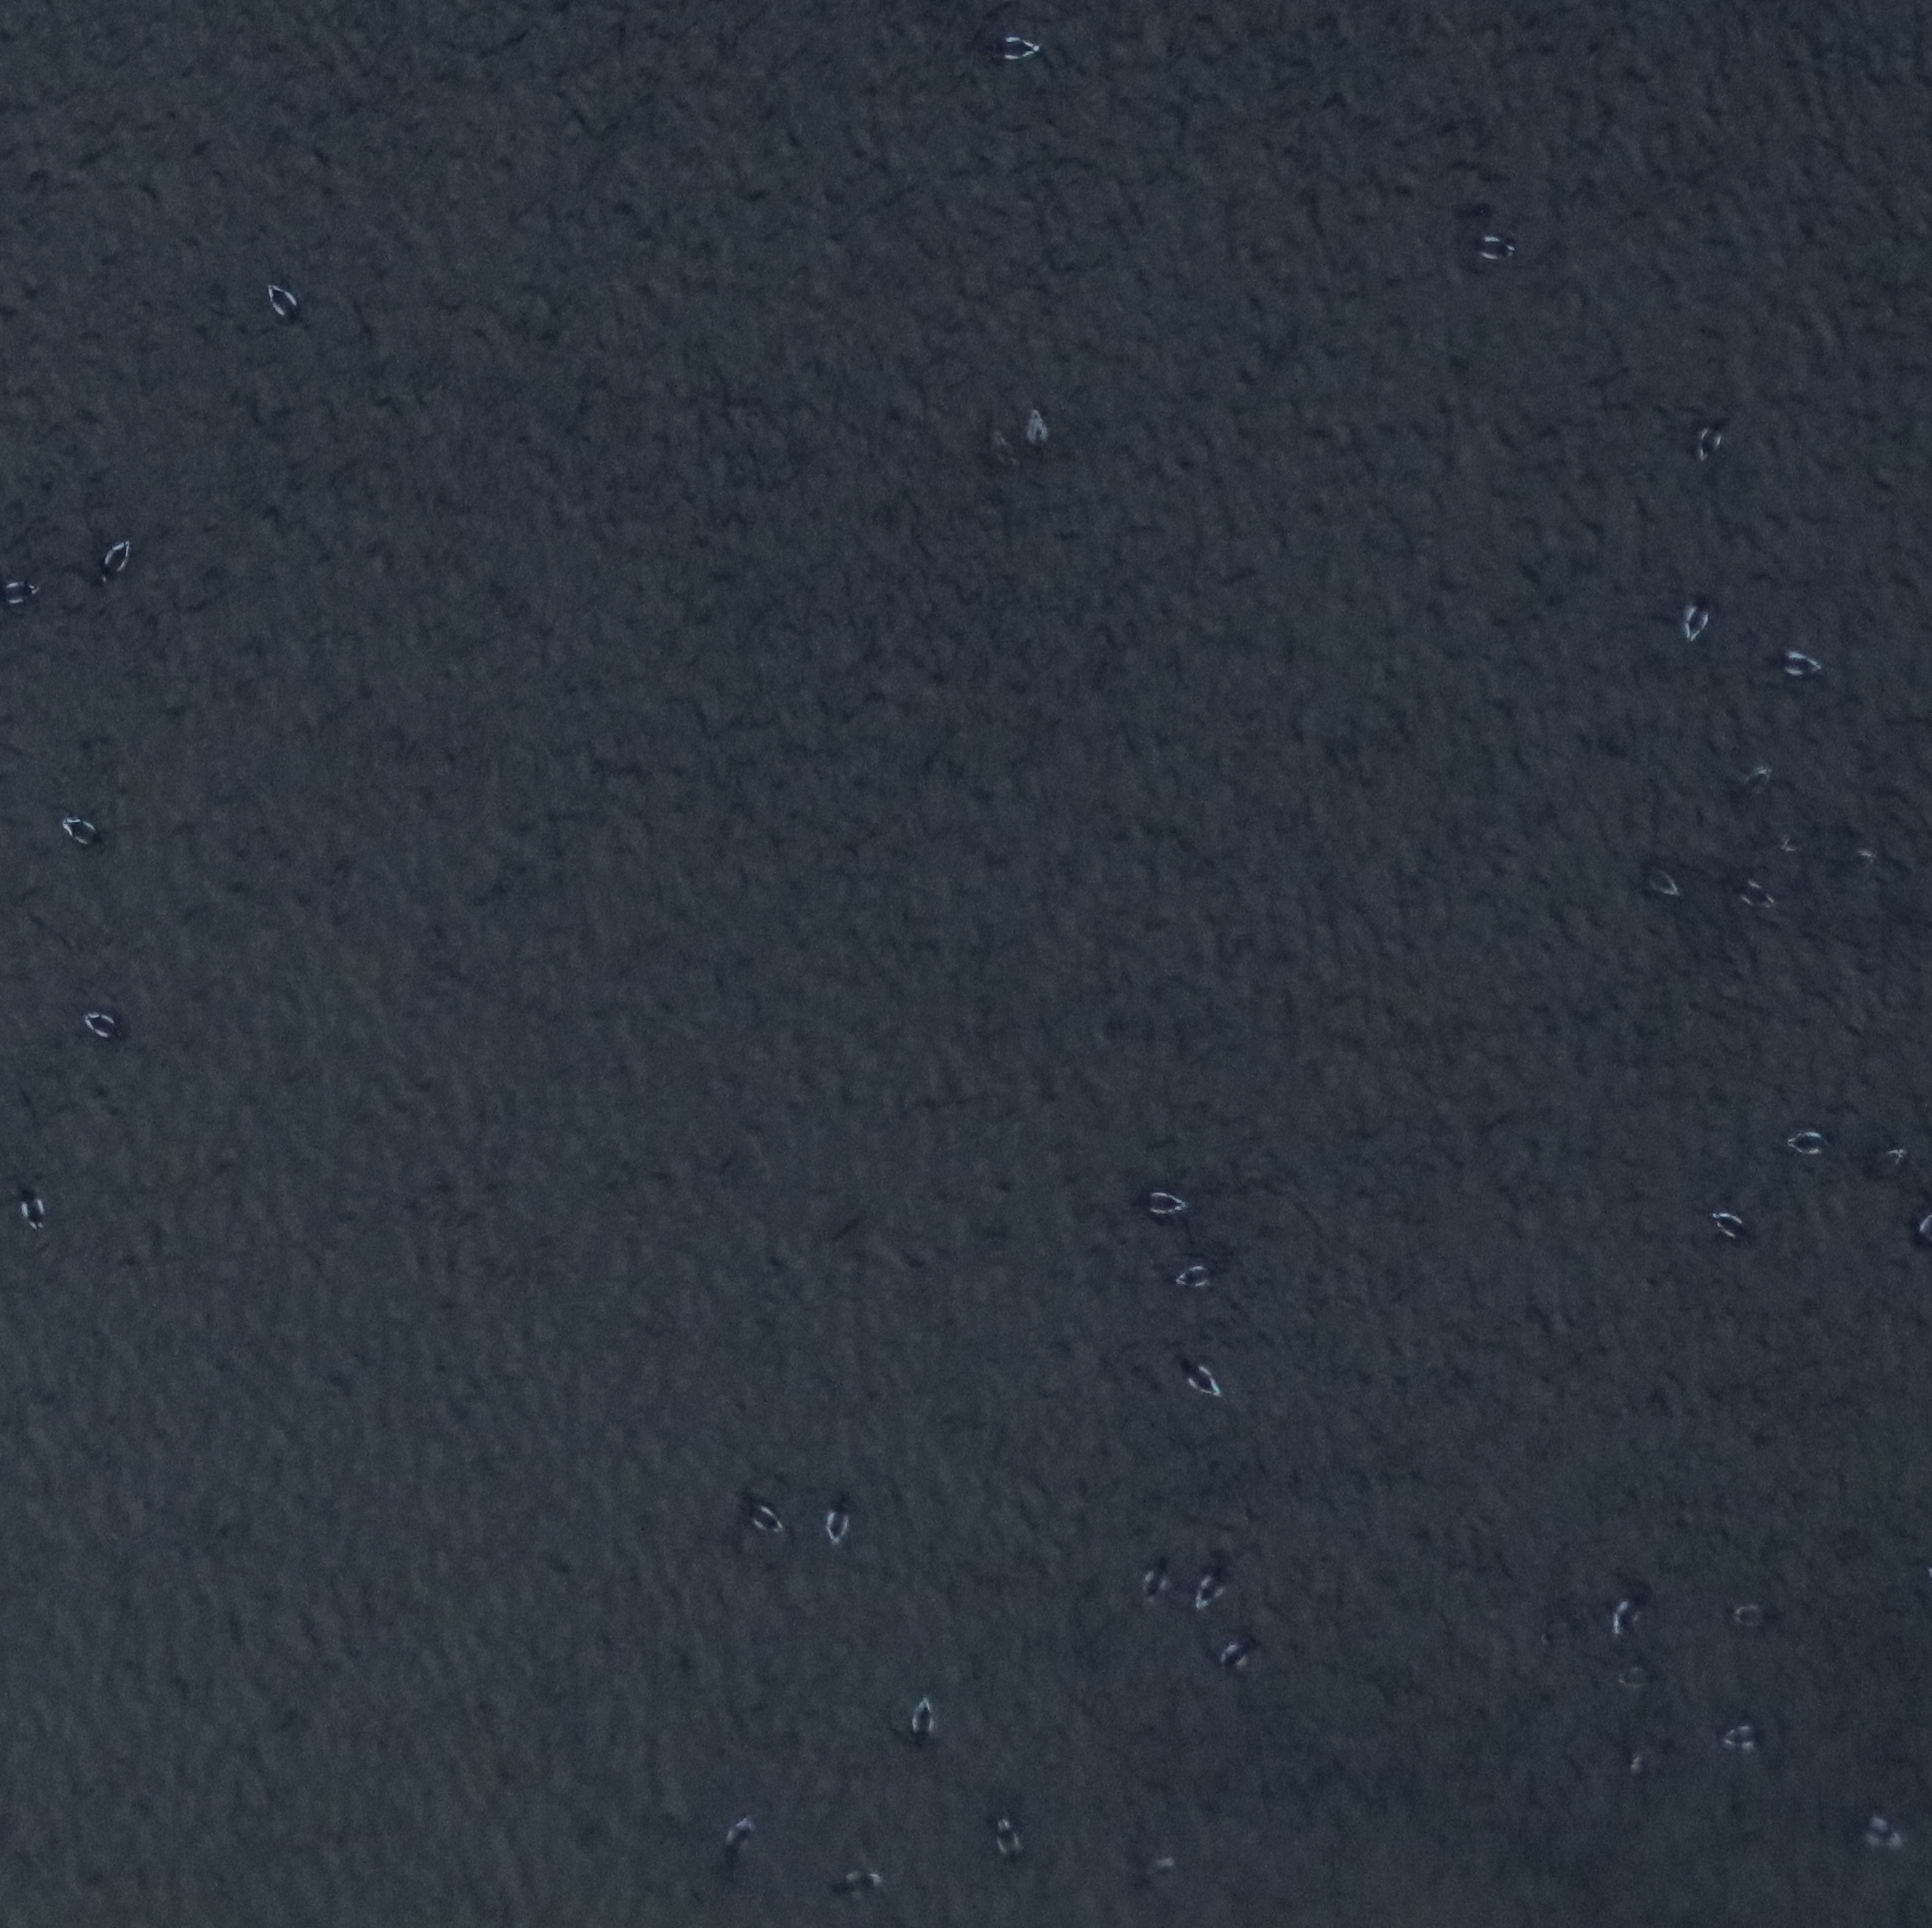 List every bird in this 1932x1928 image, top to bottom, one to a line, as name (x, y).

brant (1014, 48)
brant (1493, 247)
brant (282, 302)
other bird (1037, 431)
brant (1709, 443)
other bird (1003, 450)
brant (116, 561)
brant (17, 592)
brant (1693, 620)
brant (1797, 664)
brant (1755, 781)
brant (83, 833)
brant (1659, 881)
brant (1758, 894)
brant (104, 1024)
brant (1807, 1144)
brant (1884, 1161)
brant (1162, 1204)
brant (34, 1210)
brant (1729, 1227)
brant (1196, 1276)
brant (1199, 1378)
brant (764, 1519)
brant (838, 1522)
brant (1155, 1579)
brant (1209, 1589)
brant (1625, 1612)
brant (1750, 1614)
brant (1232, 1656)
brant (1634, 1678)
brant (920, 1718)
brant (1736, 1737)
brant (1883, 1832)
brant (1007, 1836)
brant (739, 1838)
brant (854, 1882)